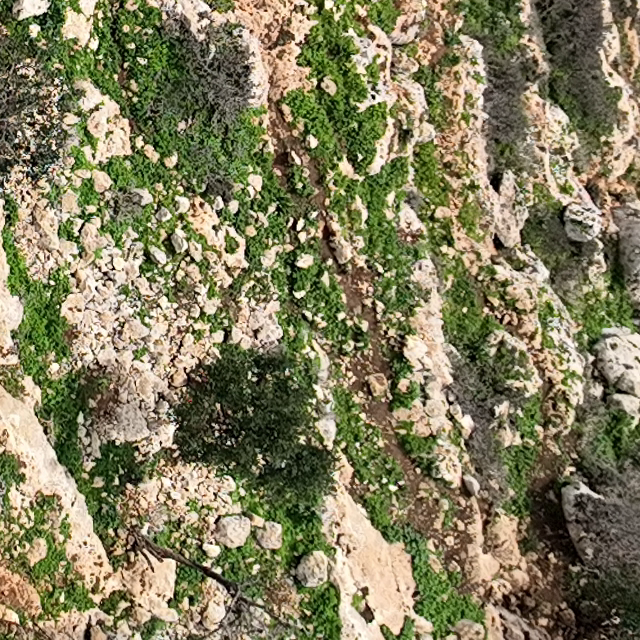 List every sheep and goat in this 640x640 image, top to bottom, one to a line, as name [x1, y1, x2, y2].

None